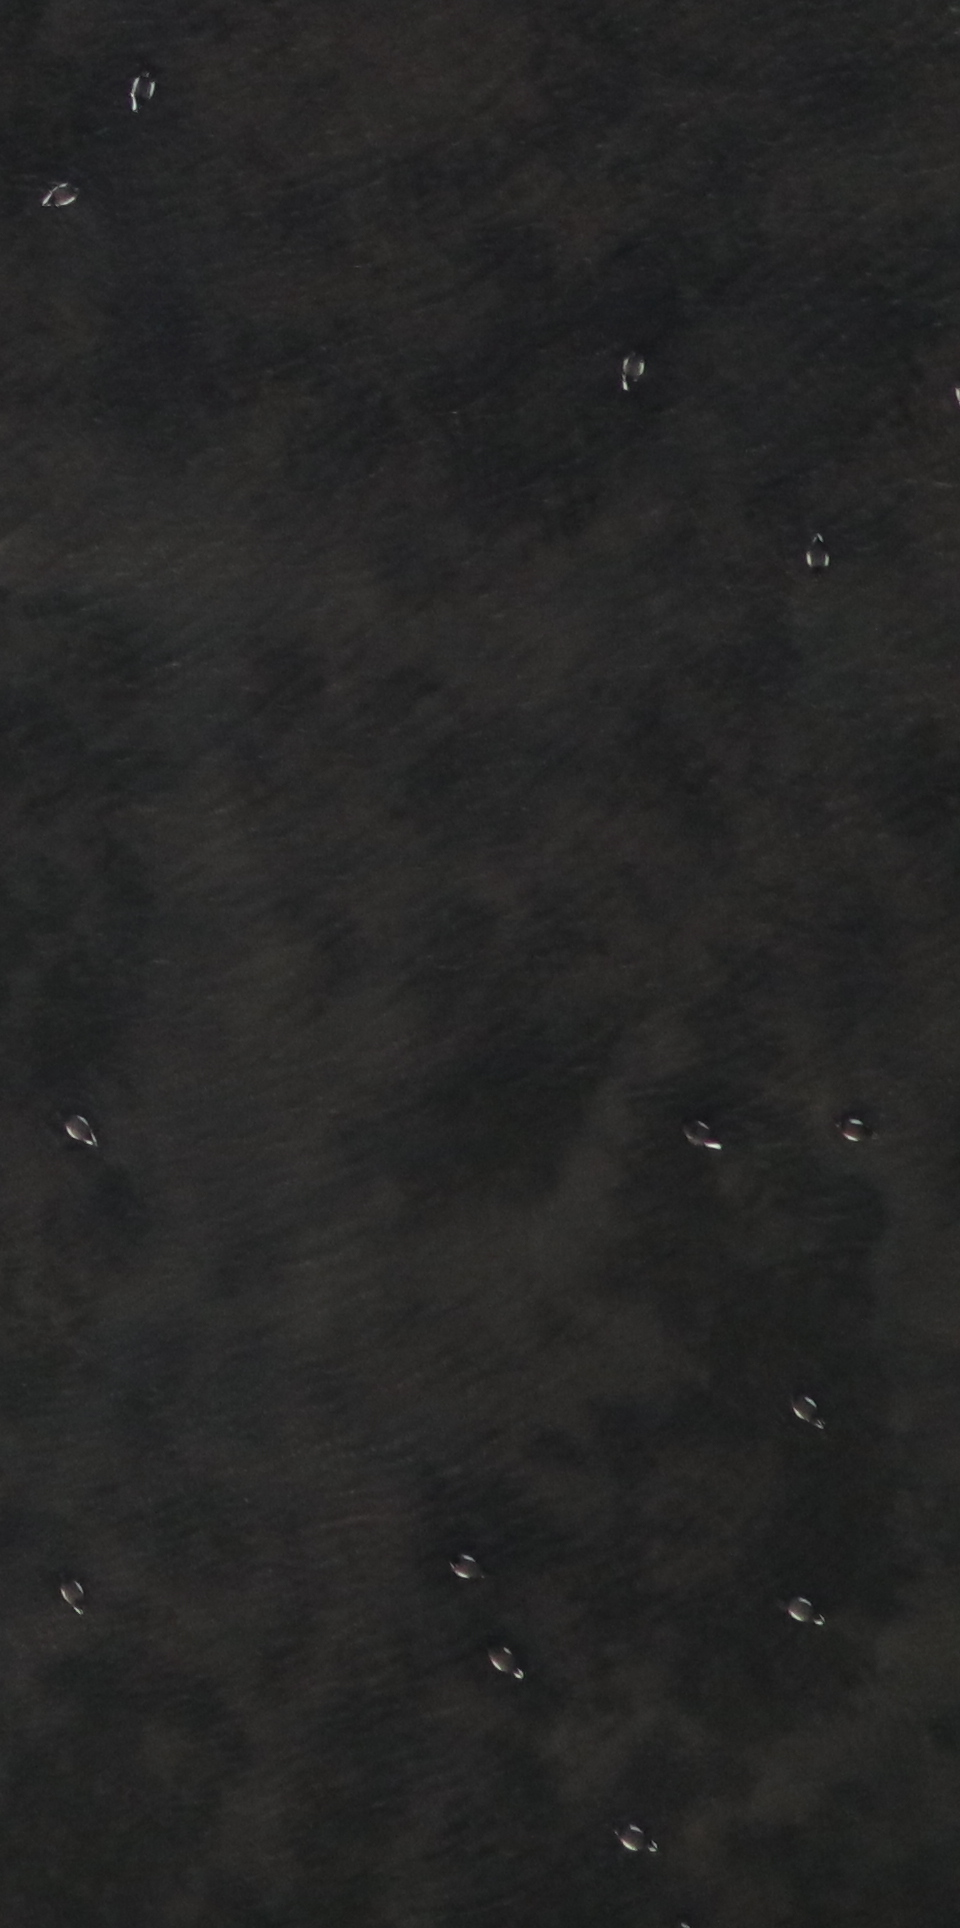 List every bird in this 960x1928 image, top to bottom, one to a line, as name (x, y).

brant (143, 89)
brant (60, 195)
brant (632, 368)
brant (817, 554)
brant (80, 1129)
brant (851, 1129)
brant (702, 1136)
brant (807, 1411)
brant (466, 1568)
brant (73, 1596)
brant (804, 1611)
brant (503, 1661)
brant (634, 1839)